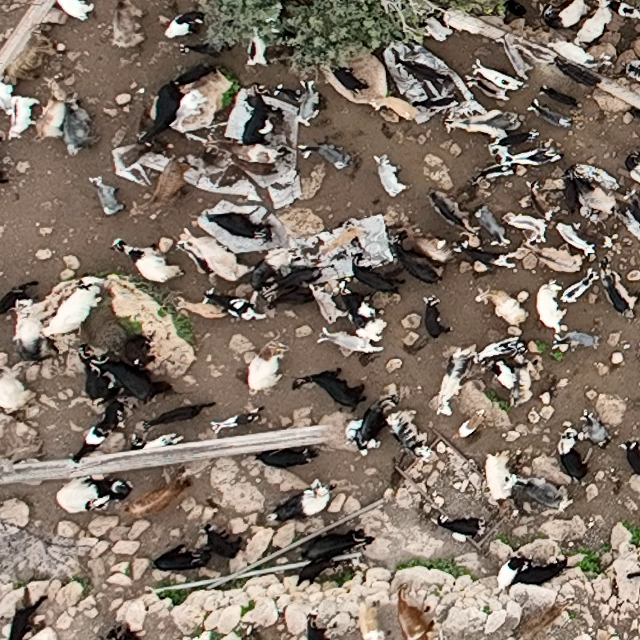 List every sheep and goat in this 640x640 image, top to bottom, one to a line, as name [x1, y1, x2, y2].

goat [45, 0, 94, 21]
goat [112, 0, 142, 49]
goat [540, 0, 590, 29]
goat [574, 0, 611, 42]
goat [608, 0, 638, 18]
goat [165, 11, 207, 38]
goat [425, 16, 454, 42]
goat [244, 25, 265, 66]
goat [18, 28, 59, 79]
goat [499, 33, 533, 79]
goat [547, 42, 610, 69]
goat [179, 43, 222, 58]
goat [263, 43, 295, 63]
goat [554, 56, 601, 86]
goat [626, 57, 639, 88]
goat [395, 60, 442, 83]
goat [472, 61, 524, 90]
goat [173, 63, 216, 86]
goat [331, 66, 368, 92]
goat [37, 74, 67, 137]
goat [465, 75, 508, 101]
goat [298, 80, 317, 125]
goat [137, 81, 181, 145]
goat [242, 82, 270, 146]
goat [538, 85, 580, 109]
goat [274, 86, 328, 109]
goat [62, 90, 97, 157]
goat [411, 95, 460, 108]
goat [10, 96, 35, 140]
goat [371, 96, 417, 120]
goat [528, 96, 573, 129]
goat [447, 110, 512, 133]
goat [490, 132, 540, 151]
goat [297, 144, 350, 169]
goat [503, 149, 557, 166]
goat [623, 149, 639, 185]
goat [230, 154, 278, 175]
goat [373, 154, 406, 196]
goat [129, 157, 183, 218]
goat [471, 164, 514, 185]
goat [570, 166, 617, 211]
goat [564, 169, 576, 214]
goat [89, 175, 124, 214]
goat [527, 180, 557, 218]
goat [426, 188, 479, 238]
goat [624, 189, 639, 214]
goat [478, 205, 510, 246]
goat [202, 214, 270, 240]
goat [508, 214, 545, 243]
goat [401, 221, 454, 260]
goat [556, 223, 594, 255]
goat [180, 228, 247, 278]
goat [176, 236, 214, 274]
goat [388, 236, 442, 284]
goat [111, 237, 184, 282]
goat [455, 240, 516, 269]
goat [520, 241, 583, 273]
goat [252, 247, 297, 288]
goat [350, 252, 398, 294]
goat [599, 258, 638, 313]
goat [262, 267, 321, 300]
goat [562, 269, 599, 304]
goat [335, 279, 382, 321]
goat [535, 280, 566, 328]
goat [49, 283, 99, 336]
goat [308, 283, 348, 322]
goat [269, 286, 311, 310]
goat [472, 287, 528, 324]
goat [204, 288, 265, 319]
goat [422, 294, 453, 338]
goat [317, 328, 381, 353]
goat [554, 330, 598, 349]
goat [124, 333, 154, 361]
goat [475, 336, 523, 367]
goat [247, 340, 290, 390]
goat [77, 344, 111, 399]
goat [435, 344, 476, 416]
goat [90, 358, 172, 400]
goat [492, 358, 515, 388]
goat [509, 361, 539, 406]
goat [292, 367, 363, 408]
goat [354, 395, 397, 452]
goat [73, 401, 124, 459]
goat [143, 402, 209, 431]
goat [211, 404, 266, 435]
goat [387, 409, 428, 458]
goat [455, 409, 484, 440]
goat [583, 409, 610, 446]
goat [556, 429, 588, 478]
goat [141, 433, 183, 451]
goat [621, 442, 639, 483]
goat [259, 447, 317, 466]
goat [486, 451, 515, 507]
goat [126, 466, 190, 517]
goat [56, 473, 130, 515]
goat [504, 476, 566, 507]
goat [263, 482, 330, 521]
goat [431, 513, 484, 535]
goat [204, 524, 242, 557]
goat [303, 533, 373, 559]
goat [153, 546, 209, 569]
goat [496, 556, 525, 594]
goat [514, 557, 567, 584]
goat [296, 559, 337, 588]
goat [631, 568, 639, 588]
goat [394, 581, 434, 639]
goat [9, 589, 45, 637]
goat [515, 598, 574, 635]
goat [371, 601, 401, 639]
goat [305, 612, 331, 639]